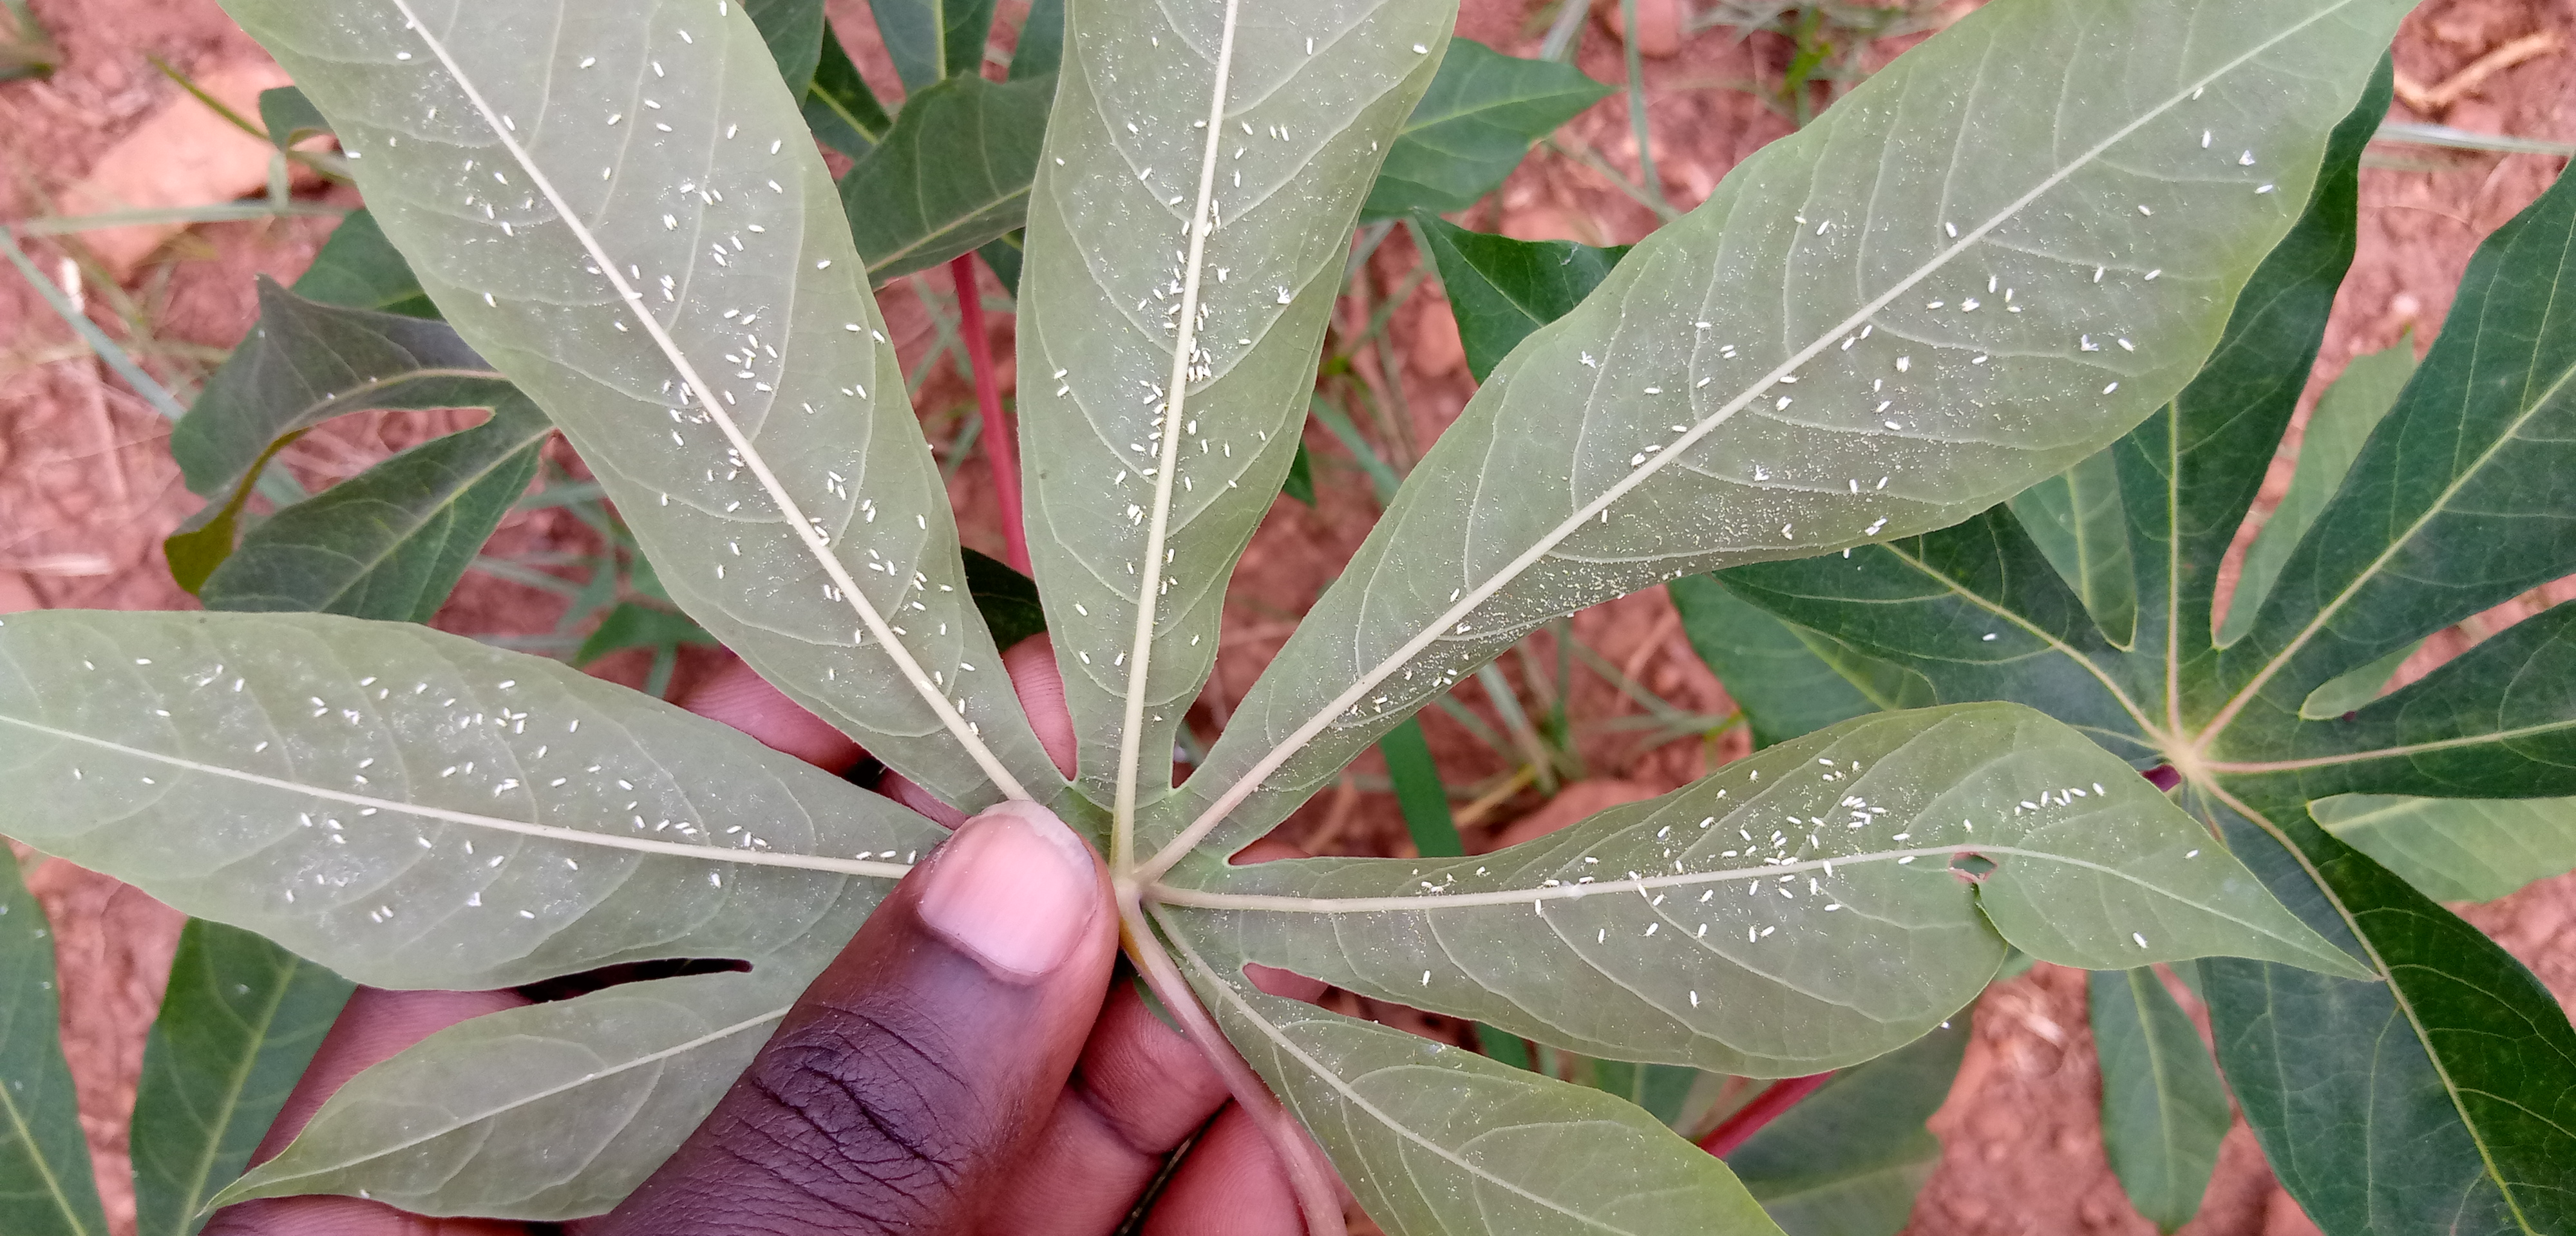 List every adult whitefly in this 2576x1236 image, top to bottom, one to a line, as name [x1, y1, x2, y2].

whitefly [708, 1, 731, 20]
whitefly [396, 13, 427, 32]
whitefly [676, 26, 705, 57]
whitefly [1294, 31, 1323, 57]
whitefly [1150, 32, 1164, 51]
whitefly [1406, 37, 1434, 59]
whitefly [392, 44, 418, 70]
whitefly [572, 53, 613, 74]
whitefly [640, 55, 672, 76]
whitefly [2186, 76, 2213, 109]
whitefly [637, 91, 675, 114]
whitefly [420, 97, 443, 123]
whitefly [609, 106, 626, 134]
whitefly [498, 108, 527, 140]
whitefly [1238, 109, 1259, 138]
whitefly [652, 113, 683, 142]
whitefly [1192, 118, 1217, 138]
whitefly [718, 120, 745, 143]
whitefly [1269, 120, 1285, 144]
whitefly [1124, 121, 1148, 140]
whitefly [2193, 121, 2221, 154]
whitefly [1277, 126, 1303, 144]
whitefly [383, 132, 404, 153]
whitefly [1363, 132, 1382, 154]
whitefly [772, 136, 795, 158]
whitefly [2225, 142, 2260, 173]
whitefly [344, 143, 366, 164]
whitefly [1231, 144, 1253, 162]
whitefly [458, 149, 488, 178]
whitefly [1049, 149, 1078, 173]
whitefly [1133, 158, 1168, 180]
whitefly [489, 162, 517, 186]
whitefly [600, 164, 616, 188]
whitefly [1233, 167, 1244, 194]
whitefly [672, 171, 705, 201]
whitefly [2255, 174, 2277, 200]
whitefly [762, 175, 791, 201]
whitefly [699, 182, 732, 215]
whitefly [451, 187, 482, 217]
whitefly [1163, 191, 1189, 214]
whitefly [520, 193, 540, 215]
whitefly [2131, 194, 2164, 224]
whitefly [482, 195, 506, 222]
whitefly [1206, 199, 1229, 232]
whitefly [656, 204, 687, 239]
whitefly [1785, 209, 1819, 234]
whitefly [1814, 213, 1843, 241]
whitefly [495, 215, 519, 239]
whitefly [1201, 215, 1222, 239]
whitefly [1940, 217, 1969, 243]
whitefly [1175, 220, 1199, 239]
whitefly [747, 221, 769, 241]
whitefly [725, 227, 747, 257]
whitefly [705, 232, 728, 269]
whitefly [710, 241, 731, 267]
whitefly [1172, 247, 1195, 272]
whitefly [815, 252, 837, 276]
whitefly [2090, 254, 2116, 289]
whitefly [621, 256, 647, 279]
whitefly [654, 261, 684, 292]
whitefly [1206, 261, 1233, 282]
whitefly [2139, 261, 2173, 285]
whitefly [1164, 263, 1190, 286]
whitefly [1161, 269, 1184, 301]
whitefly [1976, 269, 2000, 299]
whitefly [1985, 278, 2023, 317]
whitefly [659, 280, 679, 304]
whitefly [1141, 280, 1165, 303]
whitefly [626, 285, 644, 300]
whitefly [475, 286, 501, 314]
whitefly [1274, 286, 1293, 314]
whitefly [1945, 288, 1985, 318]
whitefly [1920, 295, 1949, 319]
whitefly [738, 296, 768, 330]
whitefly [1132, 296, 1160, 315]
whitefly [2008, 299, 2032, 324]
whitefly [721, 300, 741, 323]
whitefly [1162, 301, 1186, 319]
whitefly [1196, 303, 1214, 321]
whitefly [841, 310, 868, 342]
whitefly [1849, 311, 1882, 341]
whitefly [612, 312, 640, 335]
whitefly [1191, 312, 1212, 335]
whitefly [1691, 312, 1715, 333]
whitefly [1155, 316, 1180, 338]
whitefly [870, 322, 894, 346]
whitefly [2077, 323, 2108, 357]
whitefly [2103, 323, 2144, 357]
whitefly [1830, 327, 1861, 351]
whitefly [745, 330, 768, 349]
whitefly [1235, 333, 1257, 353]
whitefly [1186, 335, 1211, 360]
whitefly [1708, 335, 1753, 366]
whitefly [765, 338, 793, 362]
whitefly [1719, 341, 1740, 362]
whitefly [732, 342, 761, 372]
whitefly [1575, 344, 1603, 370]
whitefly [1888, 344, 1914, 373]
whitefly [1197, 346, 1222, 366]
whitefly [1958, 349, 1994, 370]
whitefly [725, 351, 746, 375]
whitefly [1183, 359, 1220, 386]
whitefly [1045, 362, 1068, 381]
whitefly [1772, 362, 1806, 389]
whitefly [729, 366, 755, 384]
whitefly [2090, 370, 2132, 390]
whitefly [1130, 371, 1152, 392]
whitefly [1685, 373, 1720, 393]
whitefly [1859, 373, 1886, 398]
whitefly [651, 375, 677, 395]
whitefly [1634, 375, 1667, 402]
whitefly [850, 375, 873, 403]
whitefly [750, 377, 777, 403]
whitefly [668, 377, 696, 403]
whitefly [1150, 380, 1176, 400]
whitefly [841, 381, 862, 408]
whitefly [714, 382, 743, 411]
whitefly [1055, 385, 1080, 398]
whitefly [1142, 388, 1161, 410]
whitefly [1766, 391, 1794, 414]
whitefly [797, 392, 828, 425]
whitefly [1866, 392, 1895, 414]
whitefly [661, 400, 686, 425]
whitefly [679, 402, 714, 431]
whitefly [1141, 402, 1168, 423]
whitefly [1875, 411, 1911, 434]
whitefly [1150, 416, 1173, 435]
whitefly [1181, 417, 1202, 436]
whitefly [1669, 421, 1692, 439]
whitefly [1255, 422, 1275, 445]
whitefly [667, 428, 692, 452]
whitefly [1141, 430, 1165, 445]
whitefly [1220, 433, 1233, 462]
whitefly [1198, 436, 1217, 454]
whitefly [1124, 439, 1143, 460]
whitefly [1643, 439, 1665, 454]
whitefly [1146, 440, 1164, 462]
whitefly [723, 444, 744, 467]
whitefly [721, 445, 745, 469]
whitefly [1615, 445, 1654, 474]
whitefly [1104, 456, 1141, 492]
whitefly [1143, 460, 1164, 480]
whitefly [727, 465, 749, 487]
whitefly [699, 467, 717, 484]
whitefly [1754, 467, 1772, 486]
whitefly [1864, 467, 1901, 496]
whitefly [820, 467, 857, 499]
whitefly [822, 469, 861, 497]
whitefly [1175, 473, 1202, 502]
whitefly [1218, 476, 1255, 500]
whitefly [1843, 476, 1866, 498]
whitefly [656, 485, 685, 514]
whitefly [858, 495, 887, 520]
whitefly [913, 497, 929, 529]
whitefly [1124, 499, 1155, 525]
whitefly [718, 501, 746, 517]
whitefly [1122, 501, 1153, 531]
whitefly [1592, 503, 1624, 523]
whitefly [1871, 504, 1903, 533]
whitefly [808, 510, 832, 547]
whitefly [808, 512, 838, 551]
whitefly [1772, 514, 1806, 542]
whitefly [1853, 520, 1884, 542]
whitefly [731, 537, 756, 557]
whitefly [1838, 539, 1855, 559]
whitefly [868, 543, 887, 563]
whitefly [1170, 544, 1187, 568]
whitefly [1117, 550, 1142, 576]
whitefly [885, 554, 900, 581]
whitefly [715, 559, 736, 583]
whitefly [1164, 561, 1189, 587]
whitefly [857, 563, 892, 578]
whitefly [913, 565, 933, 592]
whitefly [1156, 574, 1176, 597]
whitefly [817, 576, 843, 604]
whitefly [942, 579, 964, 598]
whitefly [1448, 581, 1468, 602]
whitefly [813, 581, 845, 605]
whitefly [1065, 594, 1088, 621]
whitefly [911, 601, 937, 619]
whitefly [1452, 617, 1481, 642]
whitefly [891, 620, 911, 638]
whitefly [1185, 623, 1207, 649]
whitefly [852, 624, 870, 650]
whitefly [929, 624, 952, 642]
whitefly [1108, 644, 1130, 669]
whitefly [1074, 645, 1092, 668]
whitefly [73, 649, 103, 679]
whitefly [130, 649, 158, 669]
whitefly [957, 651, 990, 677]
whitefly [211, 653, 235, 677]
whitefly [824, 660, 846, 680]
whitefly [925, 662, 951, 686]
whitefly [1443, 662, 1470, 684]
whitefly [1425, 666, 1464, 693]
whitefly [355, 668, 381, 689]
whitefly [1403, 669, 1430, 691]
whitefly [191, 671, 219, 688]
whitefly [488, 675, 523, 697]
whitefly [415, 675, 438, 694]
whitefly [913, 677, 938, 695]
whitefly [234, 679, 256, 697]
whitefly [304, 684, 331, 708]
whitefly [368, 691, 396, 710]
whitefly [1371, 692, 1397, 712]
whitefly [441, 694, 462, 715]
whitefly [951, 695, 988, 730]
whitefly [311, 697, 336, 721]
whitefly [341, 701, 372, 729]
whitefly [500, 702, 532, 725]
whitefly [1139, 704, 1173, 734]
whitefly [149, 705, 180, 726]
whitefly [471, 705, 493, 728]
whitefly [561, 705, 589, 734]
whitefly [489, 707, 508, 738]
whitefly [452, 711, 475, 733]
whitefly [512, 711, 537, 737]
whitefly [963, 718, 985, 735]
whitefly [247, 734, 274, 754]
whitefly [527, 735, 560, 763]
whitefly [1812, 747, 1840, 769]
whitefly [585, 751, 609, 780]
whitefly [456, 753, 484, 782]
whitefly [1853, 754, 1877, 774]
whitefly [346, 754, 377, 772]
whitefly [1739, 758, 1770, 787]
whitefly [68, 758, 103, 785]
whitefly [431, 760, 464, 787]
whitefly [346, 765, 370, 789]
whitefly [134, 767, 160, 792]
whitefly [500, 769, 530, 787]
whitefly [550, 769, 574, 792]
whitefly [2090, 771, 2110, 801]
whitefly [491, 774, 511, 802]
whitefly [2068, 774, 2090, 801]
whitefly [609, 776, 645, 803]
whitefly [2029, 780, 2058, 807]
whitefly [2056, 782, 2079, 815]
whitefly [1714, 783, 1737, 807]
whitefly [2013, 791, 2044, 821]
whitefly [1842, 792, 1871, 820]
whitefly [617, 795, 644, 813]
whitefly [1860, 800, 1892, 827]
whitefly [1808, 801, 1832, 828]
whitefly [294, 803, 314, 831]
whitefly [362, 803, 383, 821]
whitefly [664, 804, 701, 847]
whitefly [1781, 806, 1808, 824]
whitefly [321, 807, 346, 829]
whitefly [1959, 807, 1976, 831]
whitefly [1691, 808, 1716, 833]
whitefly [625, 810, 650, 837]
whitefly [1653, 813, 1680, 846]
whitefly [1847, 813, 1869, 843]
whitefly [1891, 814, 1916, 839]
whitefly [655, 815, 674, 836]
whitefly [665, 816, 701, 841]
whitefly [721, 816, 741, 841]
whitefly [1729, 819, 1753, 840]
whitefly [1763, 820, 1790, 851]
whitefly [1798, 827, 1827, 851]
whitefly [734, 829, 771, 857]
whitefly [326, 830, 350, 848]
whitefly [412, 833, 441, 856]
whitefly [453, 837, 484, 866]
whitefly [1719, 839, 1747, 864]
whitefly [2177, 839, 2206, 868]
whitefly [869, 840, 900, 870]
whitefly [900, 840, 922, 866]
whitefly [1756, 840, 1801, 866]
whitefly [847, 841, 885, 868]
whitefly [1654, 841, 1671, 865]
whitefly [1757, 841, 1803, 874]
whitefly [1581, 846, 1608, 864]
whitefly [557, 847, 583, 877]
whitefly [1672, 850, 1690, 874]
whitefly [1900, 851, 1920, 870]
whitefly [493, 853, 515, 870]
whitefly [308, 861, 334, 885]
whitefly [1819, 861, 1847, 870]
whitefly [1466, 861, 1500, 881]
whitefly [1615, 863, 1650, 886]
whitefly [1577, 864, 1602, 892]
whitefly [1781, 865, 1803, 885]
whitefly [706, 866, 727, 887]
whitefly [1413, 868, 1459, 901]
whitefly [1542, 870, 1568, 894]
whitefly [1414, 874, 1452, 898]
whitefly [1747, 874, 1768, 895]
whitefly [270, 874, 295, 908]
whitefly [1804, 874, 1829, 894]
whitefly [1699, 876, 1725, 906]
whitefly [1772, 879, 1801, 903]
whitefly [462, 883, 488, 913]
whitefly [1628, 883, 1651, 903]
whitefly [1650, 888, 1669, 910]
whitefly [1529, 894, 1560, 917]
whitefly [1823, 894, 1844, 915]
whitefly [377, 895, 399, 915]
whitefly [514, 899, 540, 924]
whitefly [354, 905, 390, 934]
whitefly [1694, 915, 1713, 938]
whitefly [1759, 915, 1779, 941]
whitefly [1643, 917, 1669, 942]
whitefly [1589, 920, 1611, 954]
whitefly [2127, 920, 2155, 950]
whitefly [1740, 923, 1761, 949]
whitefly [1411, 960, 1457, 989]
whitefly [1683, 986, 1708, 1011]
whitefly [352, 1183, 377, 1201]